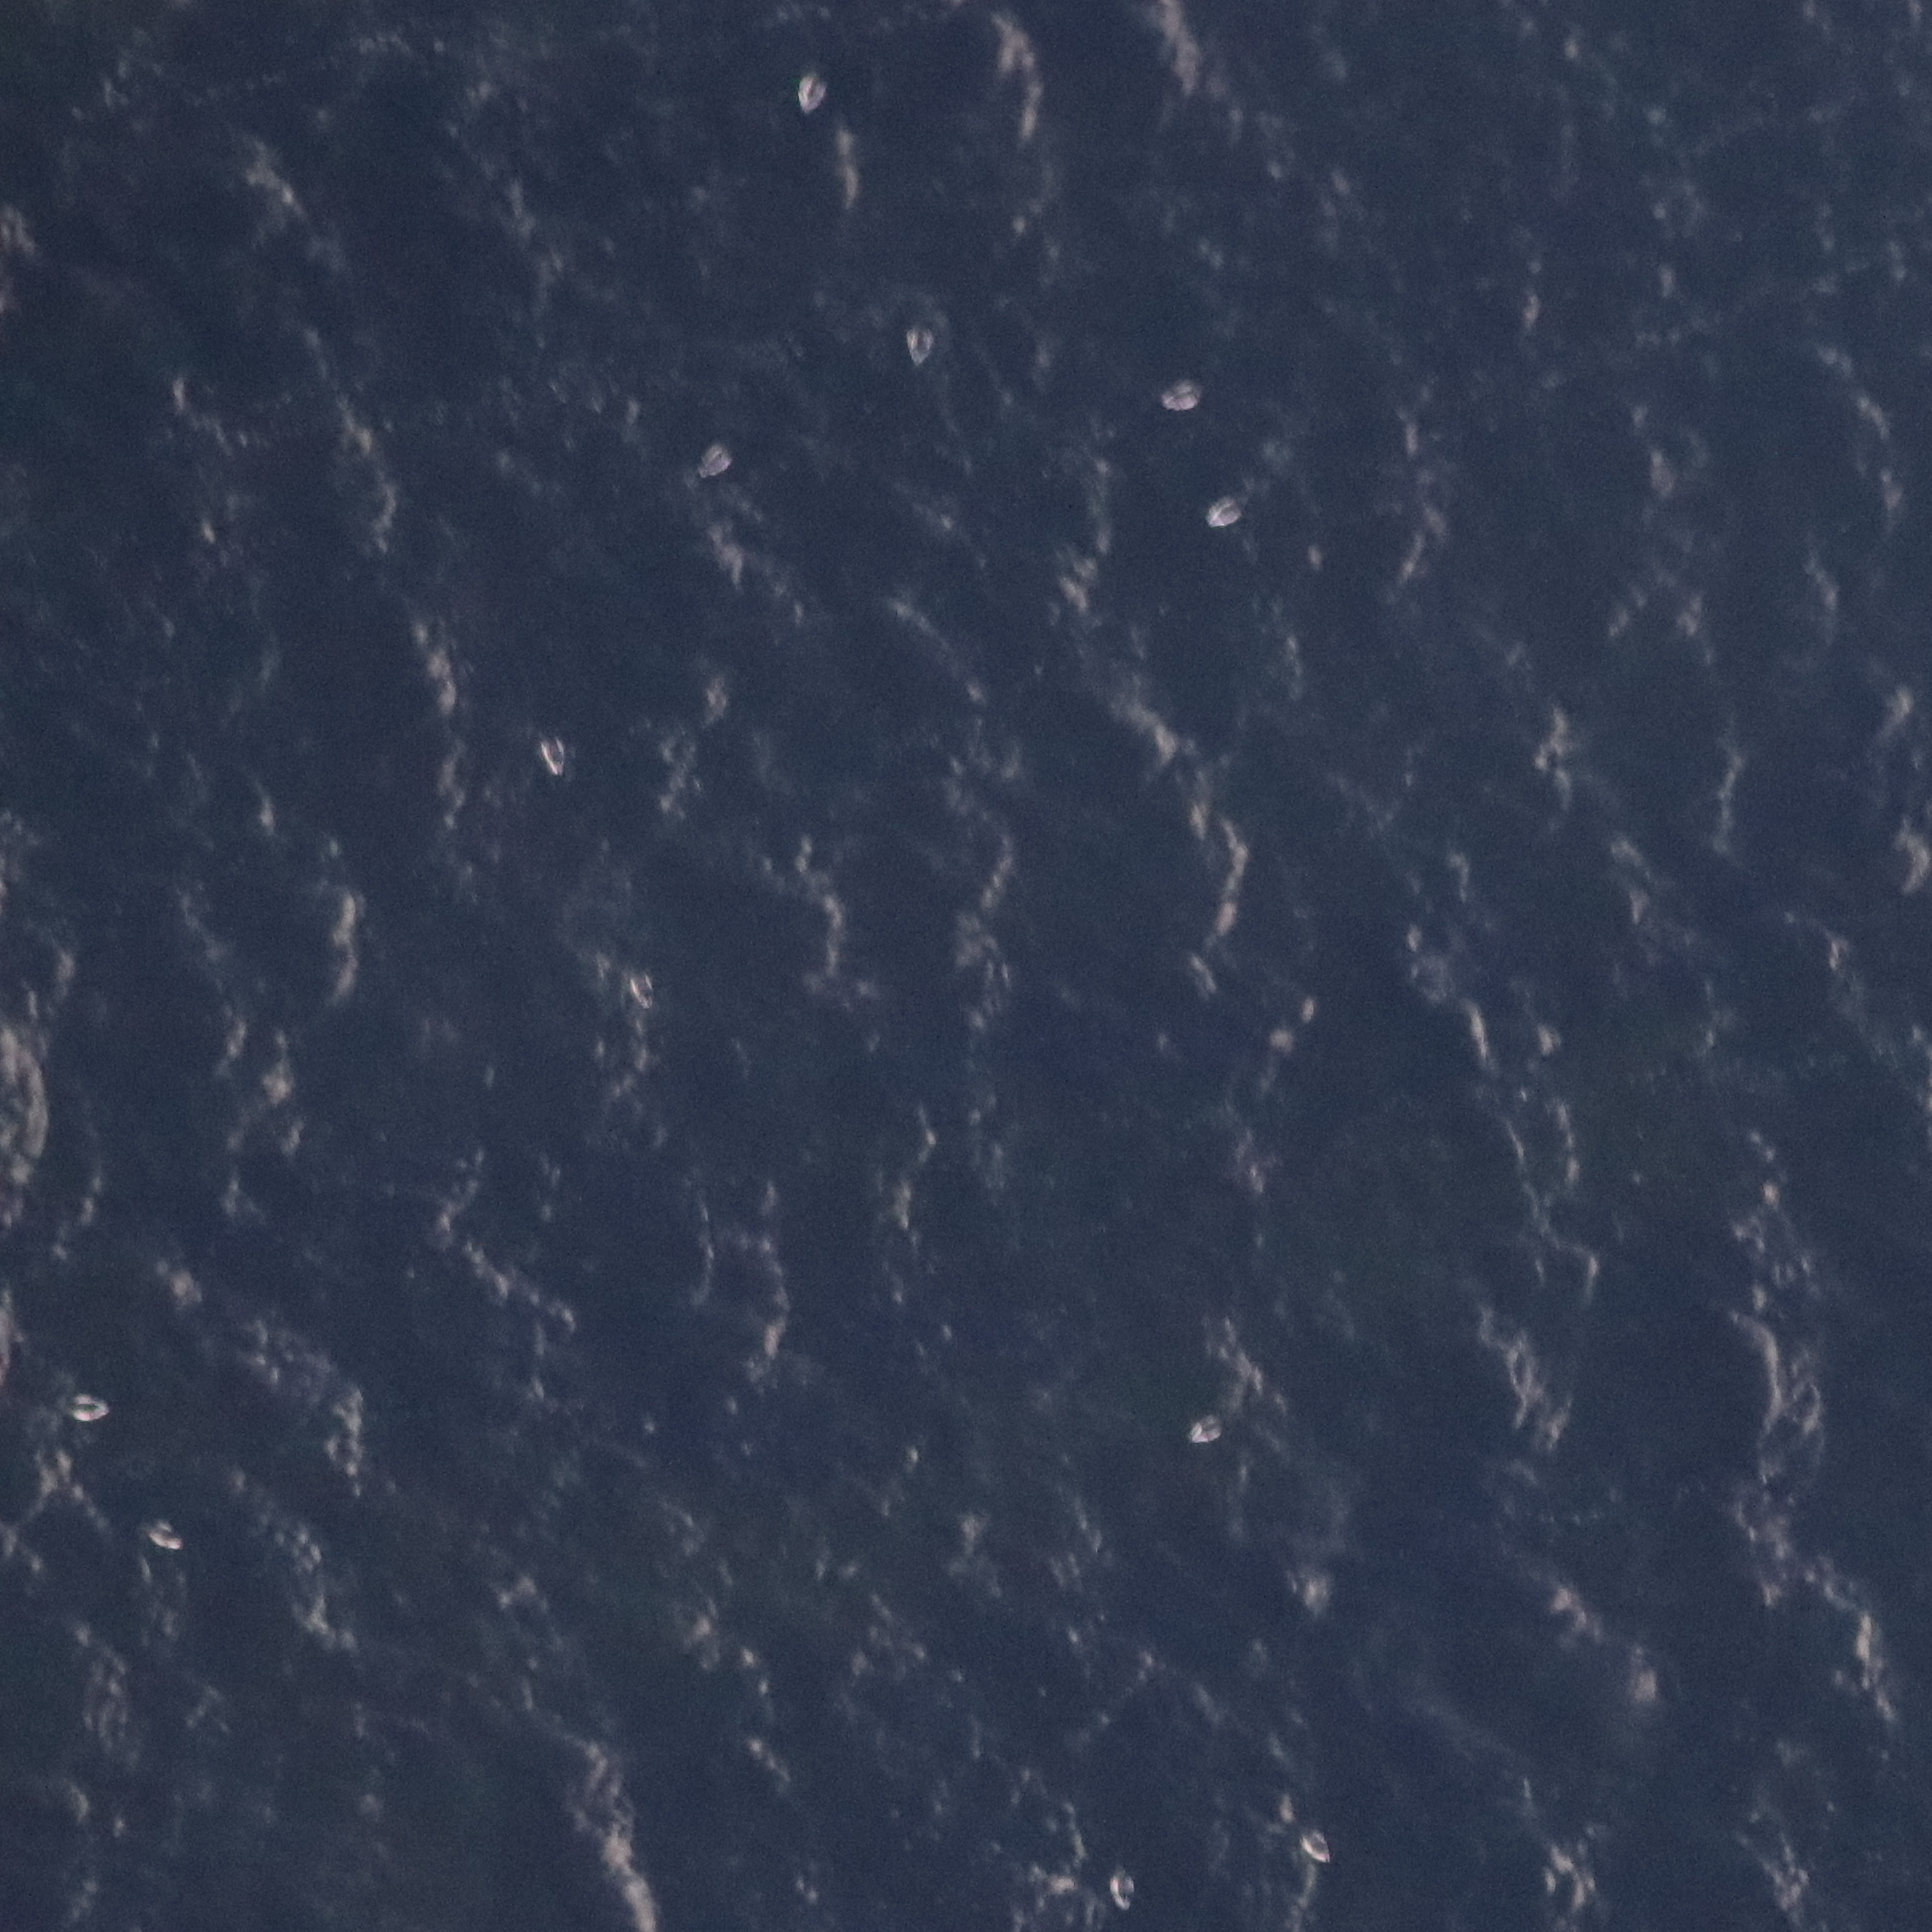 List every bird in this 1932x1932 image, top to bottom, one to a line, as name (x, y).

brant (812, 90)
brant (922, 343)
brant (1189, 395)
brant (716, 462)
brant (1232, 509)
brant (558, 753)
brant (86, 1409)
brant (1204, 1431)
brant (159, 1532)
brant (1317, 1843)
brant (1124, 1890)